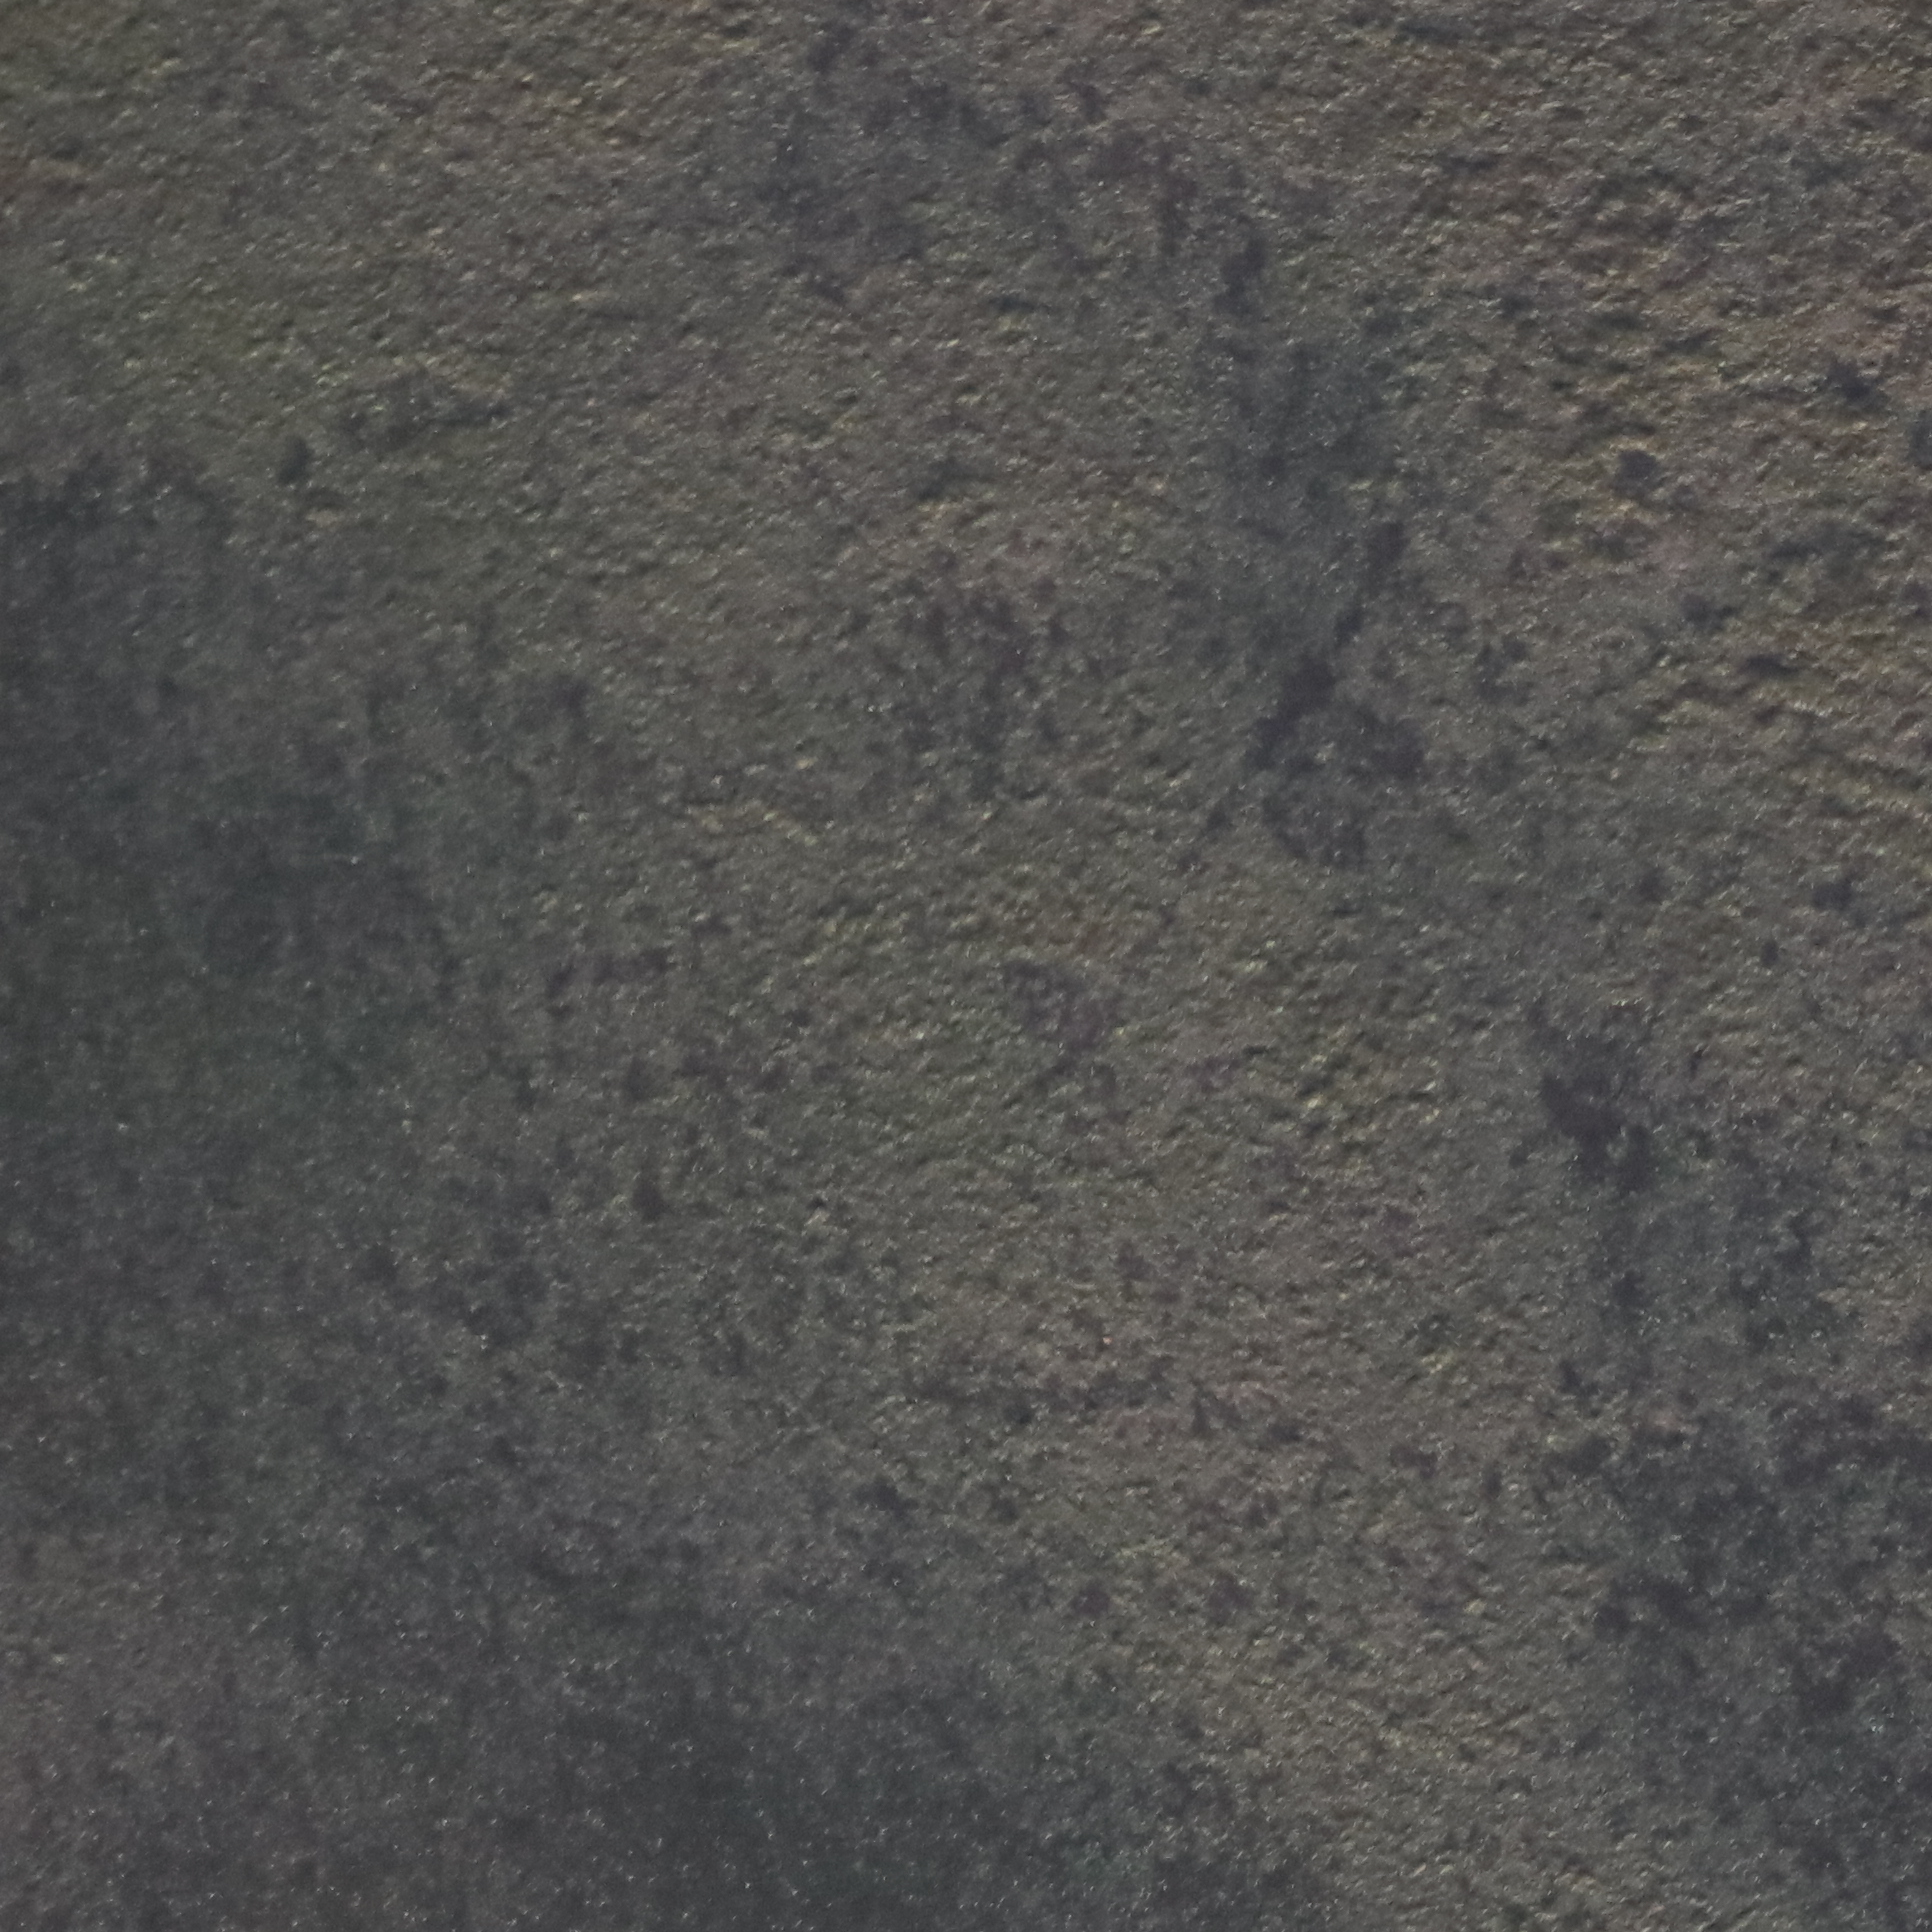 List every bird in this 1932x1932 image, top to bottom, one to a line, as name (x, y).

None